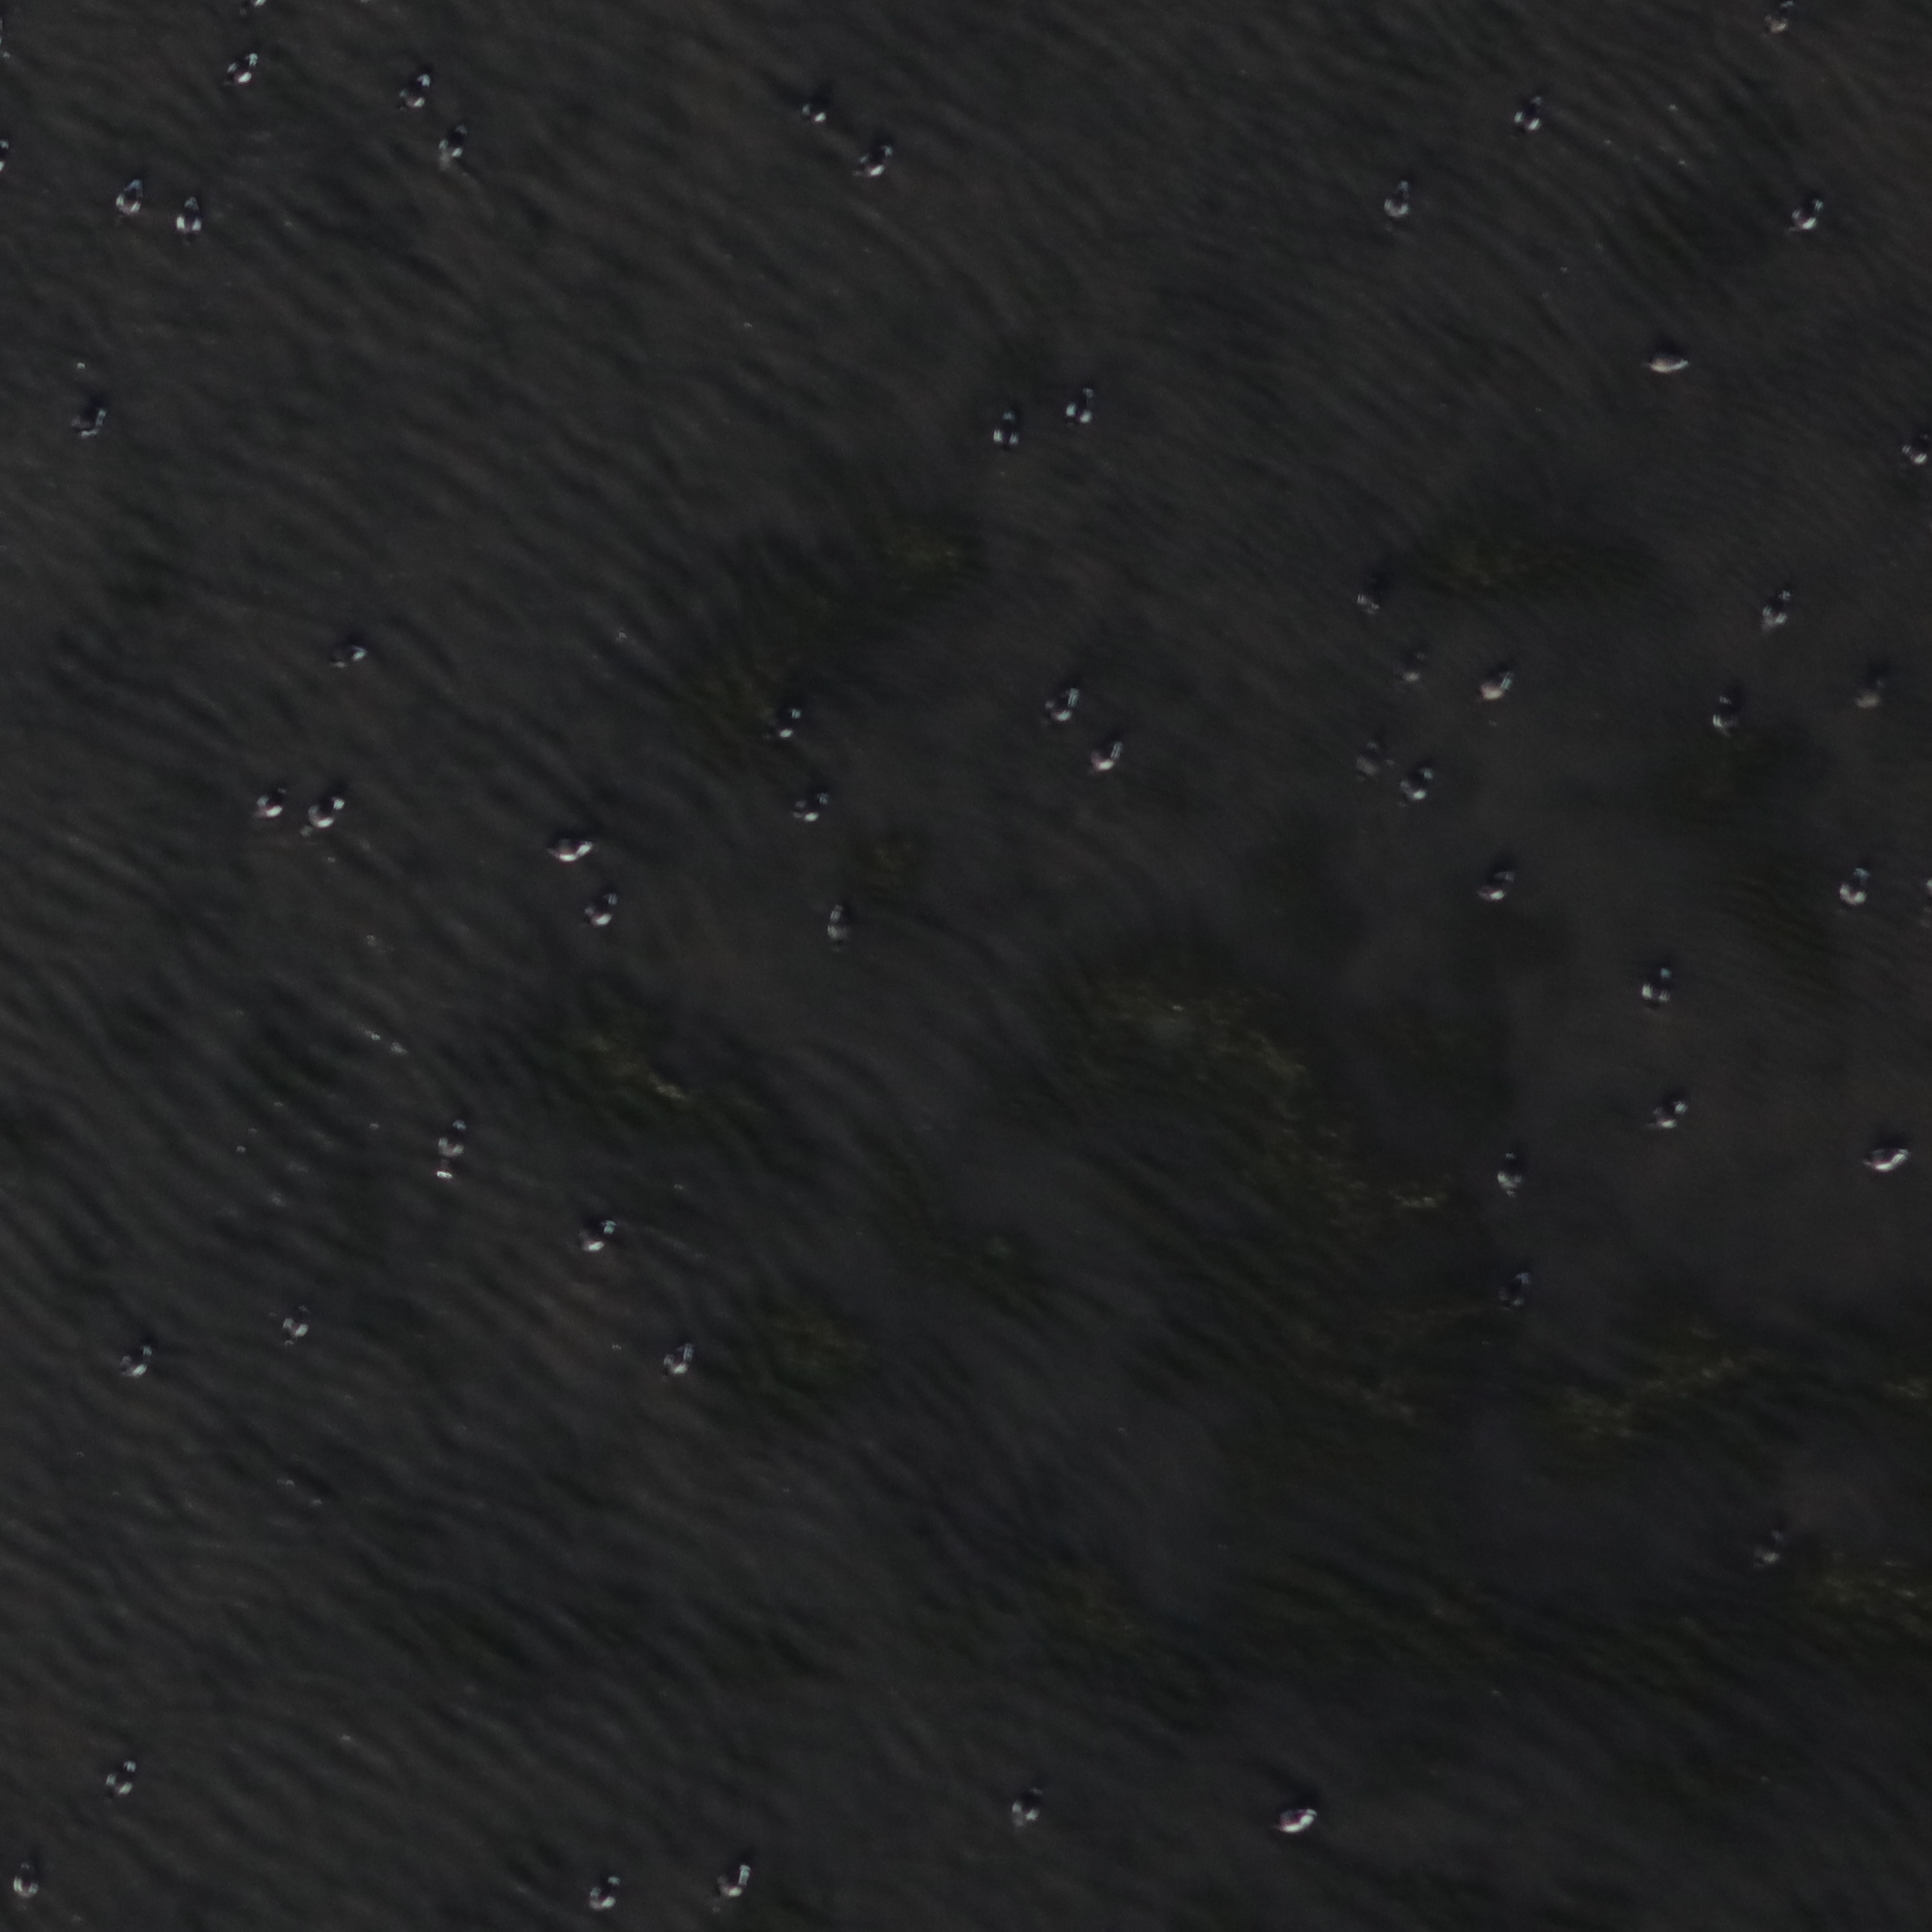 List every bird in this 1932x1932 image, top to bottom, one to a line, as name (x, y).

brant (1780, 16)
brant (239, 72)
brant (414, 89)
brant (818, 103)
brant (1531, 116)
brant (451, 148)
brant (871, 160)
brant (131, 198)
brant (1402, 199)
brant (1802, 212)
brant (192, 217)
brant (1667, 361)
brant (1085, 405)
brant (86, 417)
brant (1005, 427)
brant (1916, 449)
brant (1361, 607)
brant (1779, 607)
brant (353, 662)
brant (1399, 670)
brant (1866, 689)
brant (1500, 694)
brant (1067, 701)
brant (788, 716)
brant (1724, 718)
brant (1103, 755)
brant (1367, 770)
brant (1418, 789)
brant (805, 804)
brant (275, 809)
brant (322, 811)
brant (567, 846)
brant (1491, 885)
brant (1845, 892)
brant (598, 908)
brant (842, 929)
brant (1652, 987)
brant (1660, 1116)
brant (450, 1151)
brant (1885, 1158)
brant (1513, 1165)
brant (593, 1234)
brant (1519, 1291)
brant (296, 1327)
brant (138, 1354)
brant (677, 1362)
brant (1760, 1551)
brant (118, 1778)
brant (1039, 1807)
brant (1290, 1819)
brant (17, 1878)
brant (725, 1878)
brant (603, 1898)